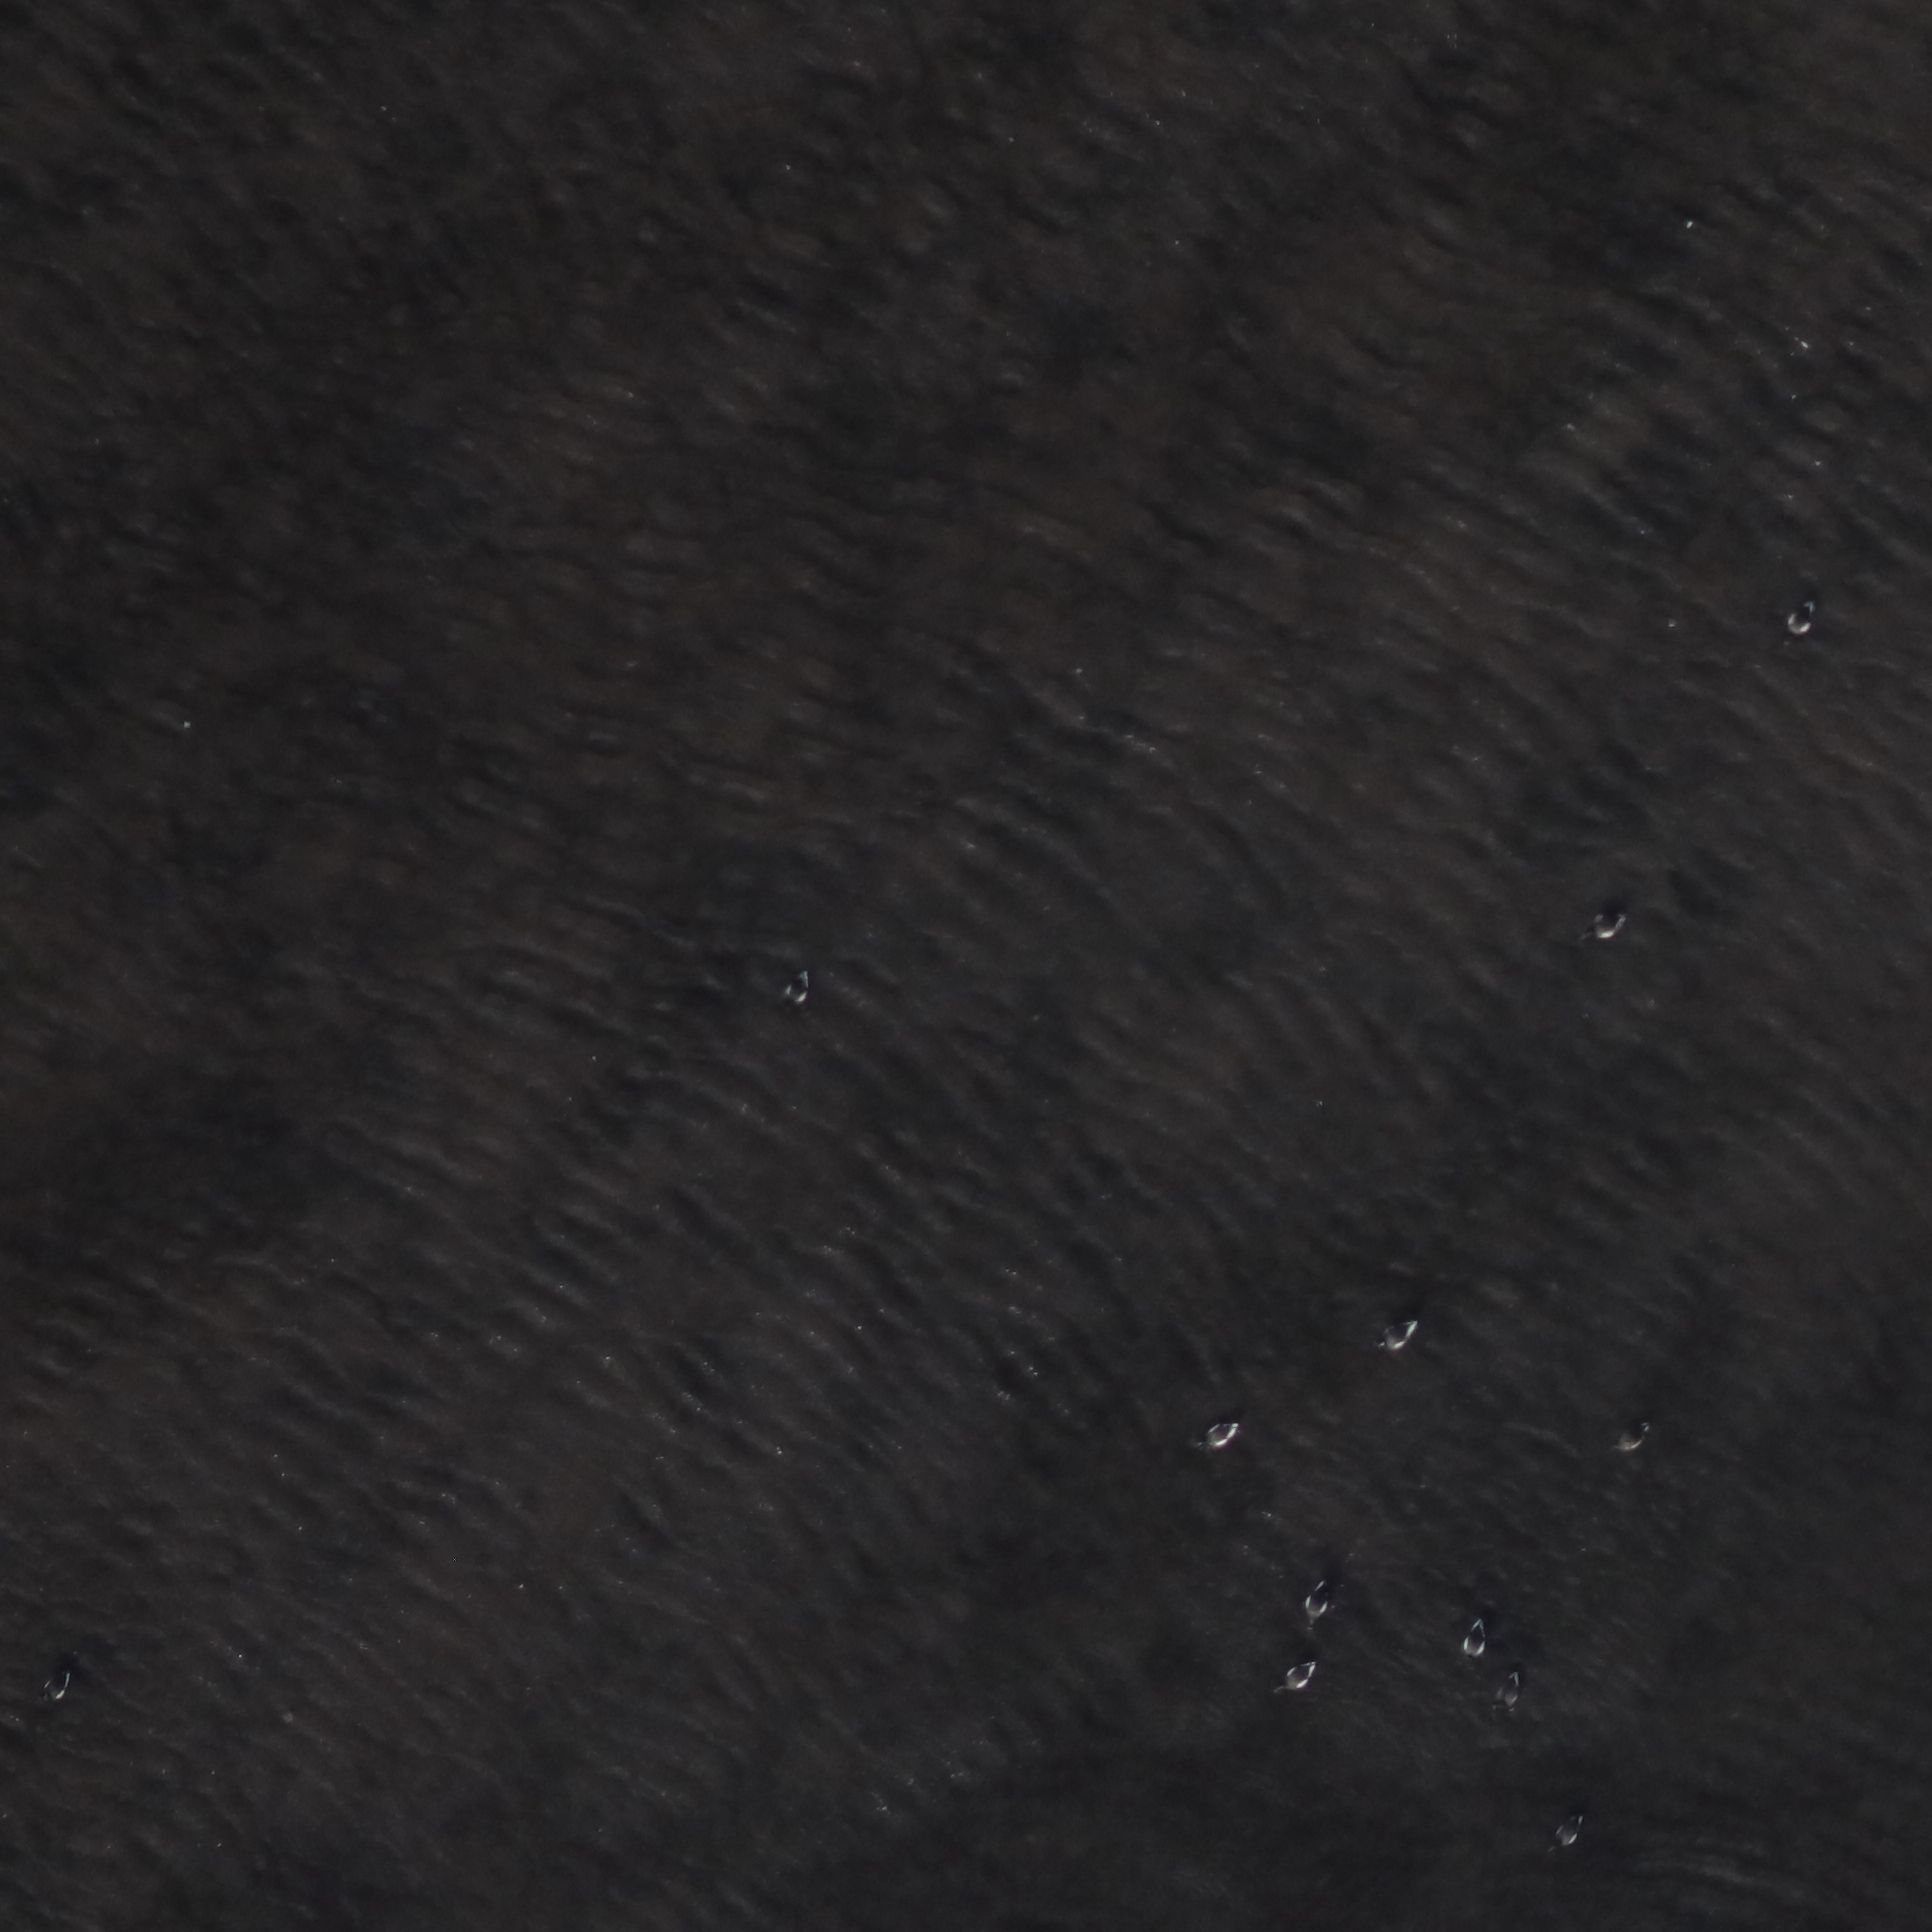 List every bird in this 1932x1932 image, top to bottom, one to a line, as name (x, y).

brant (1799, 622)
brant (1604, 927)
brant (803, 994)
brant (1395, 1334)
brant (1633, 1434)
brant (1218, 1435)
brant (1321, 1602)
brant (1477, 1642)
brant (1297, 1677)
brant (56, 1685)
brant (1509, 1692)
brant (1574, 1836)